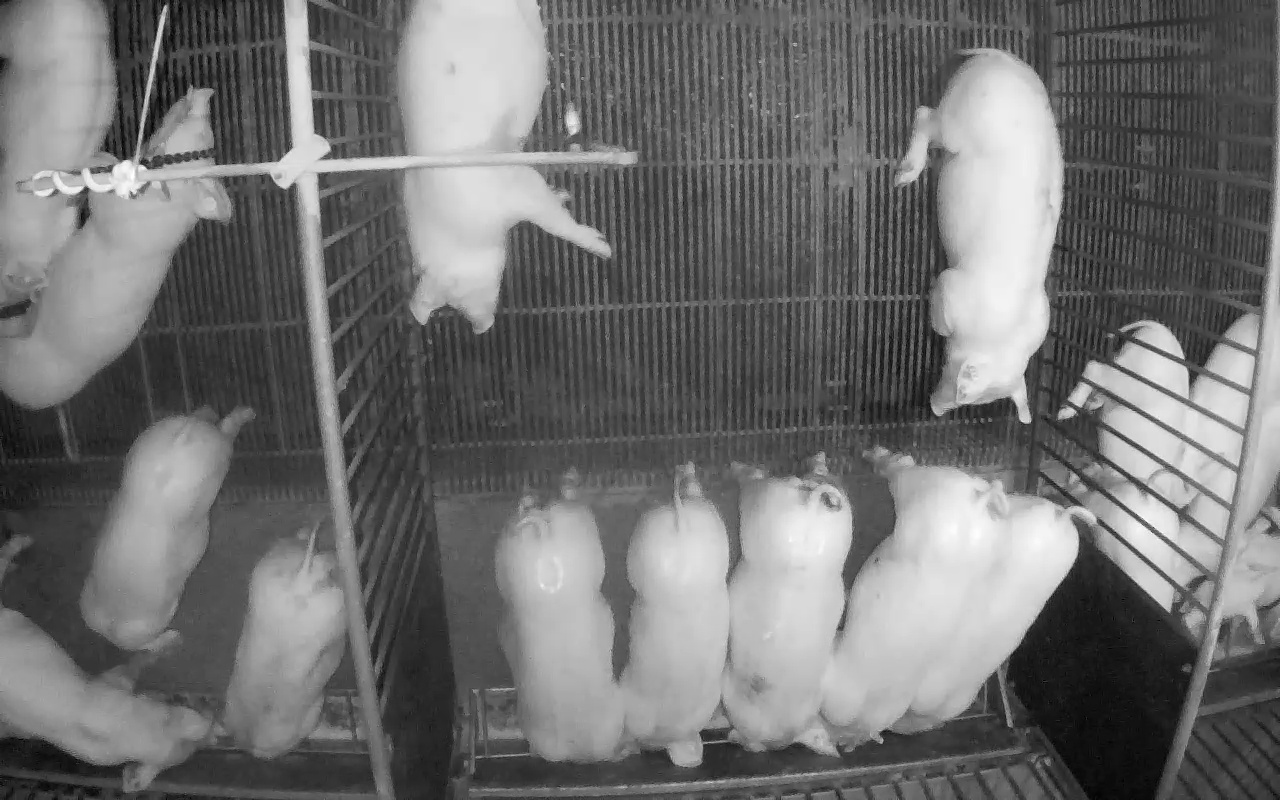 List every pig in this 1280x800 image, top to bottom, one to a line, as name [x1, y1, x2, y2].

pig [0, 0, 119, 310]
pig [397, 0, 611, 335]
pig [894, 46, 1064, 425]
pig [0, 86, 236, 410]
pig [1174, 306, 1279, 508]
pig [1058, 319, 1190, 496]
pig [79, 404, 259, 654]
pig [1171, 406, 1279, 569]
pig [818, 444, 1015, 752]
pig [721, 451, 854, 758]
pig [610, 462, 732, 767]
pig [494, 467, 625, 765]
pig [1077, 468, 1179, 614]
pig [887, 495, 1096, 736]
pig [224, 518, 348, 761]
pig [2, 531, 221, 794]
pig [1180, 533, 1278, 630]